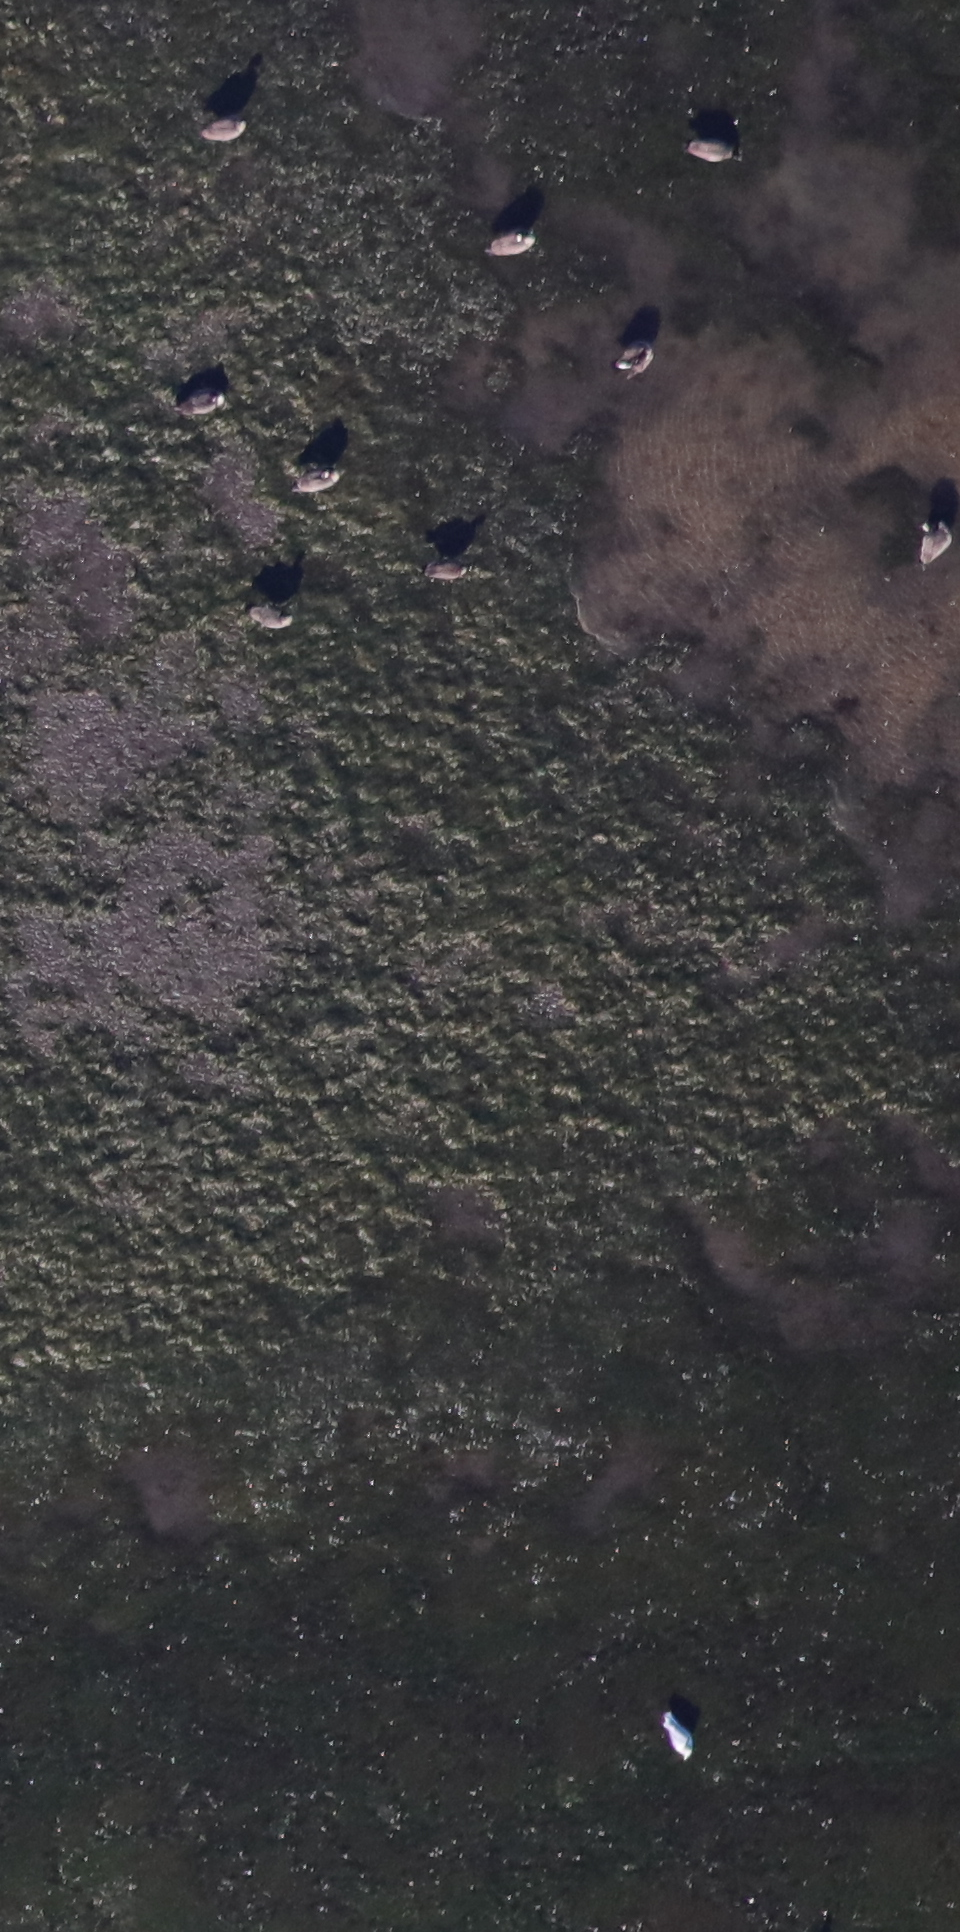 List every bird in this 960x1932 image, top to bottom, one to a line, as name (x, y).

Canada goose (221, 130)
Canada goose (708, 149)
Canada goose (506, 245)
Canada goose (633, 359)
Canada goose (210, 402)
Canada goose (312, 480)
Canada goose (935, 537)
Canada goose (442, 571)
Canada goose (273, 613)
gull (676, 1735)